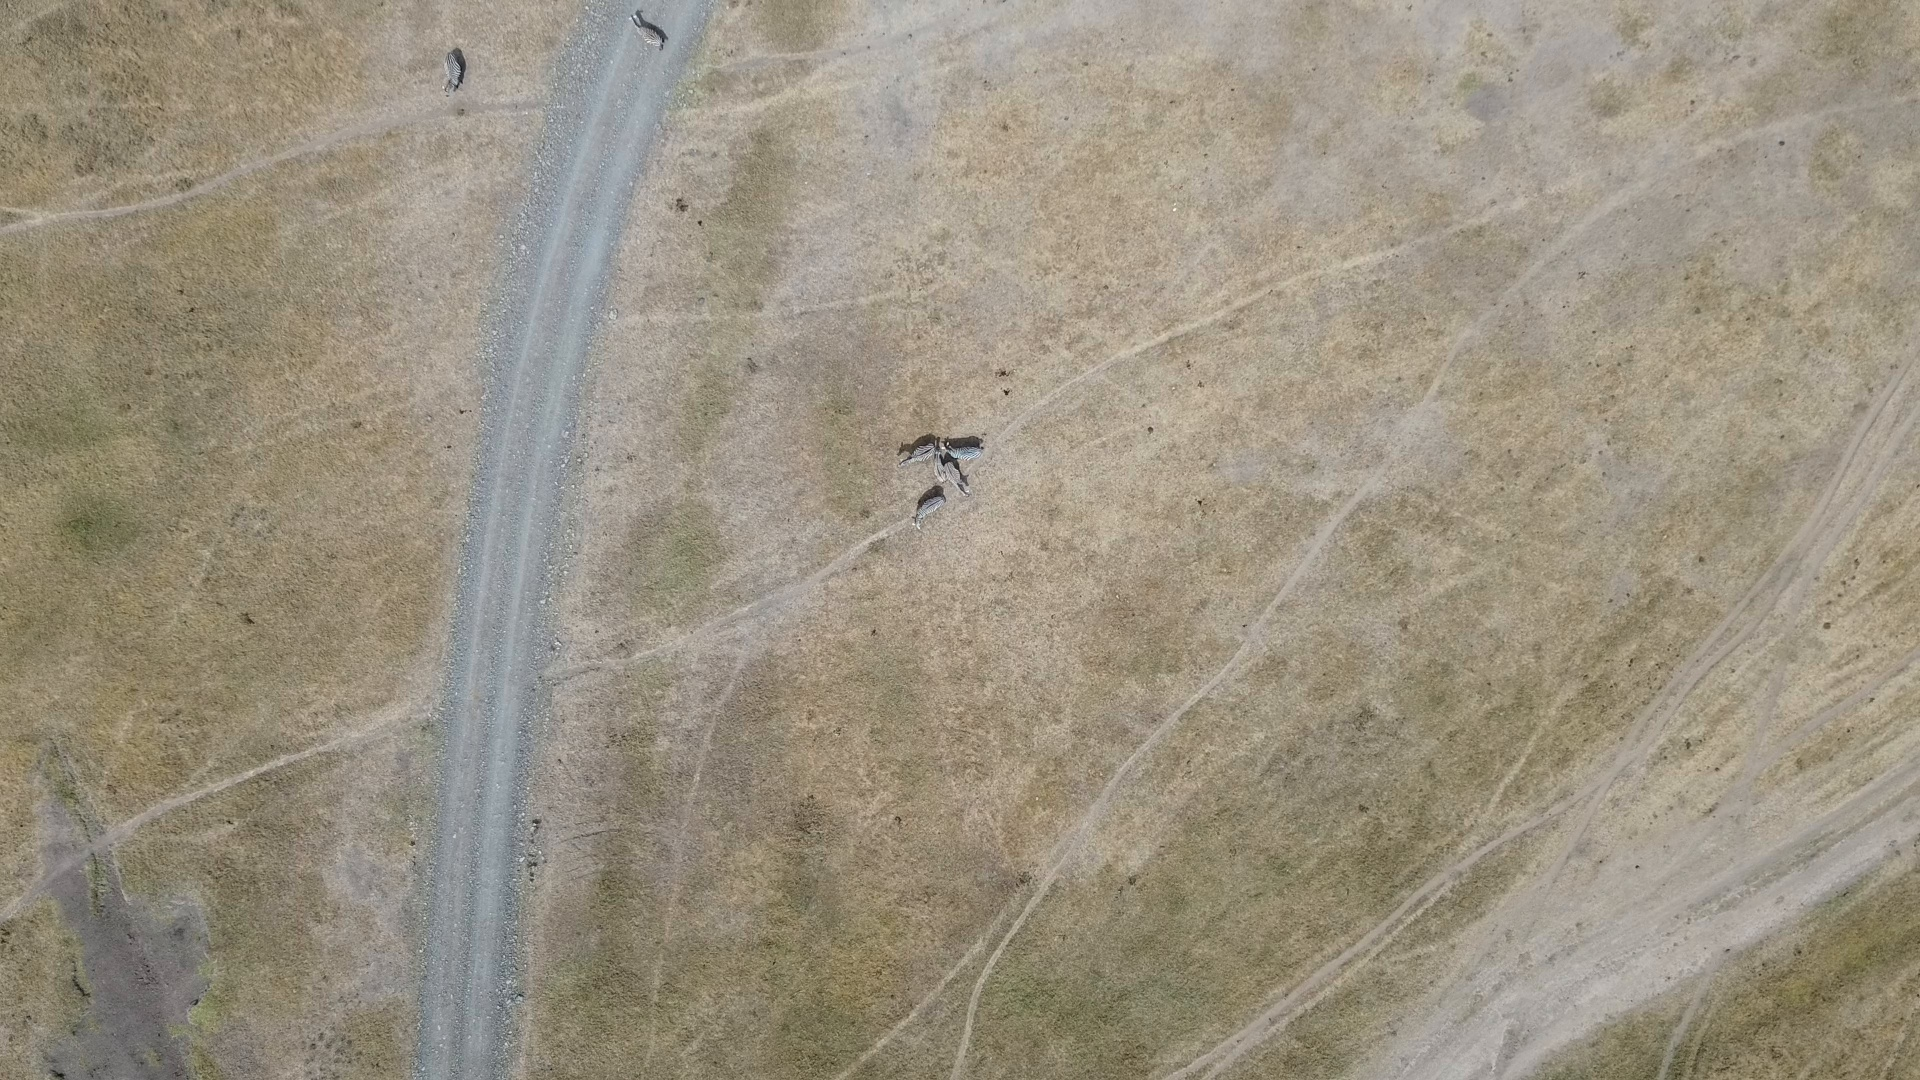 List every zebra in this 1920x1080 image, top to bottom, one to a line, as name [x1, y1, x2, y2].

zebra [627, 15, 666, 51]
zebra [440, 52, 466, 99]
zebra [947, 443, 985, 461]
zebra [897, 444, 938, 468]
zebra [933, 448, 947, 478]
zebra [928, 454, 948, 488]
zebra [947, 464, 973, 498]
zebra [911, 497, 947, 532]